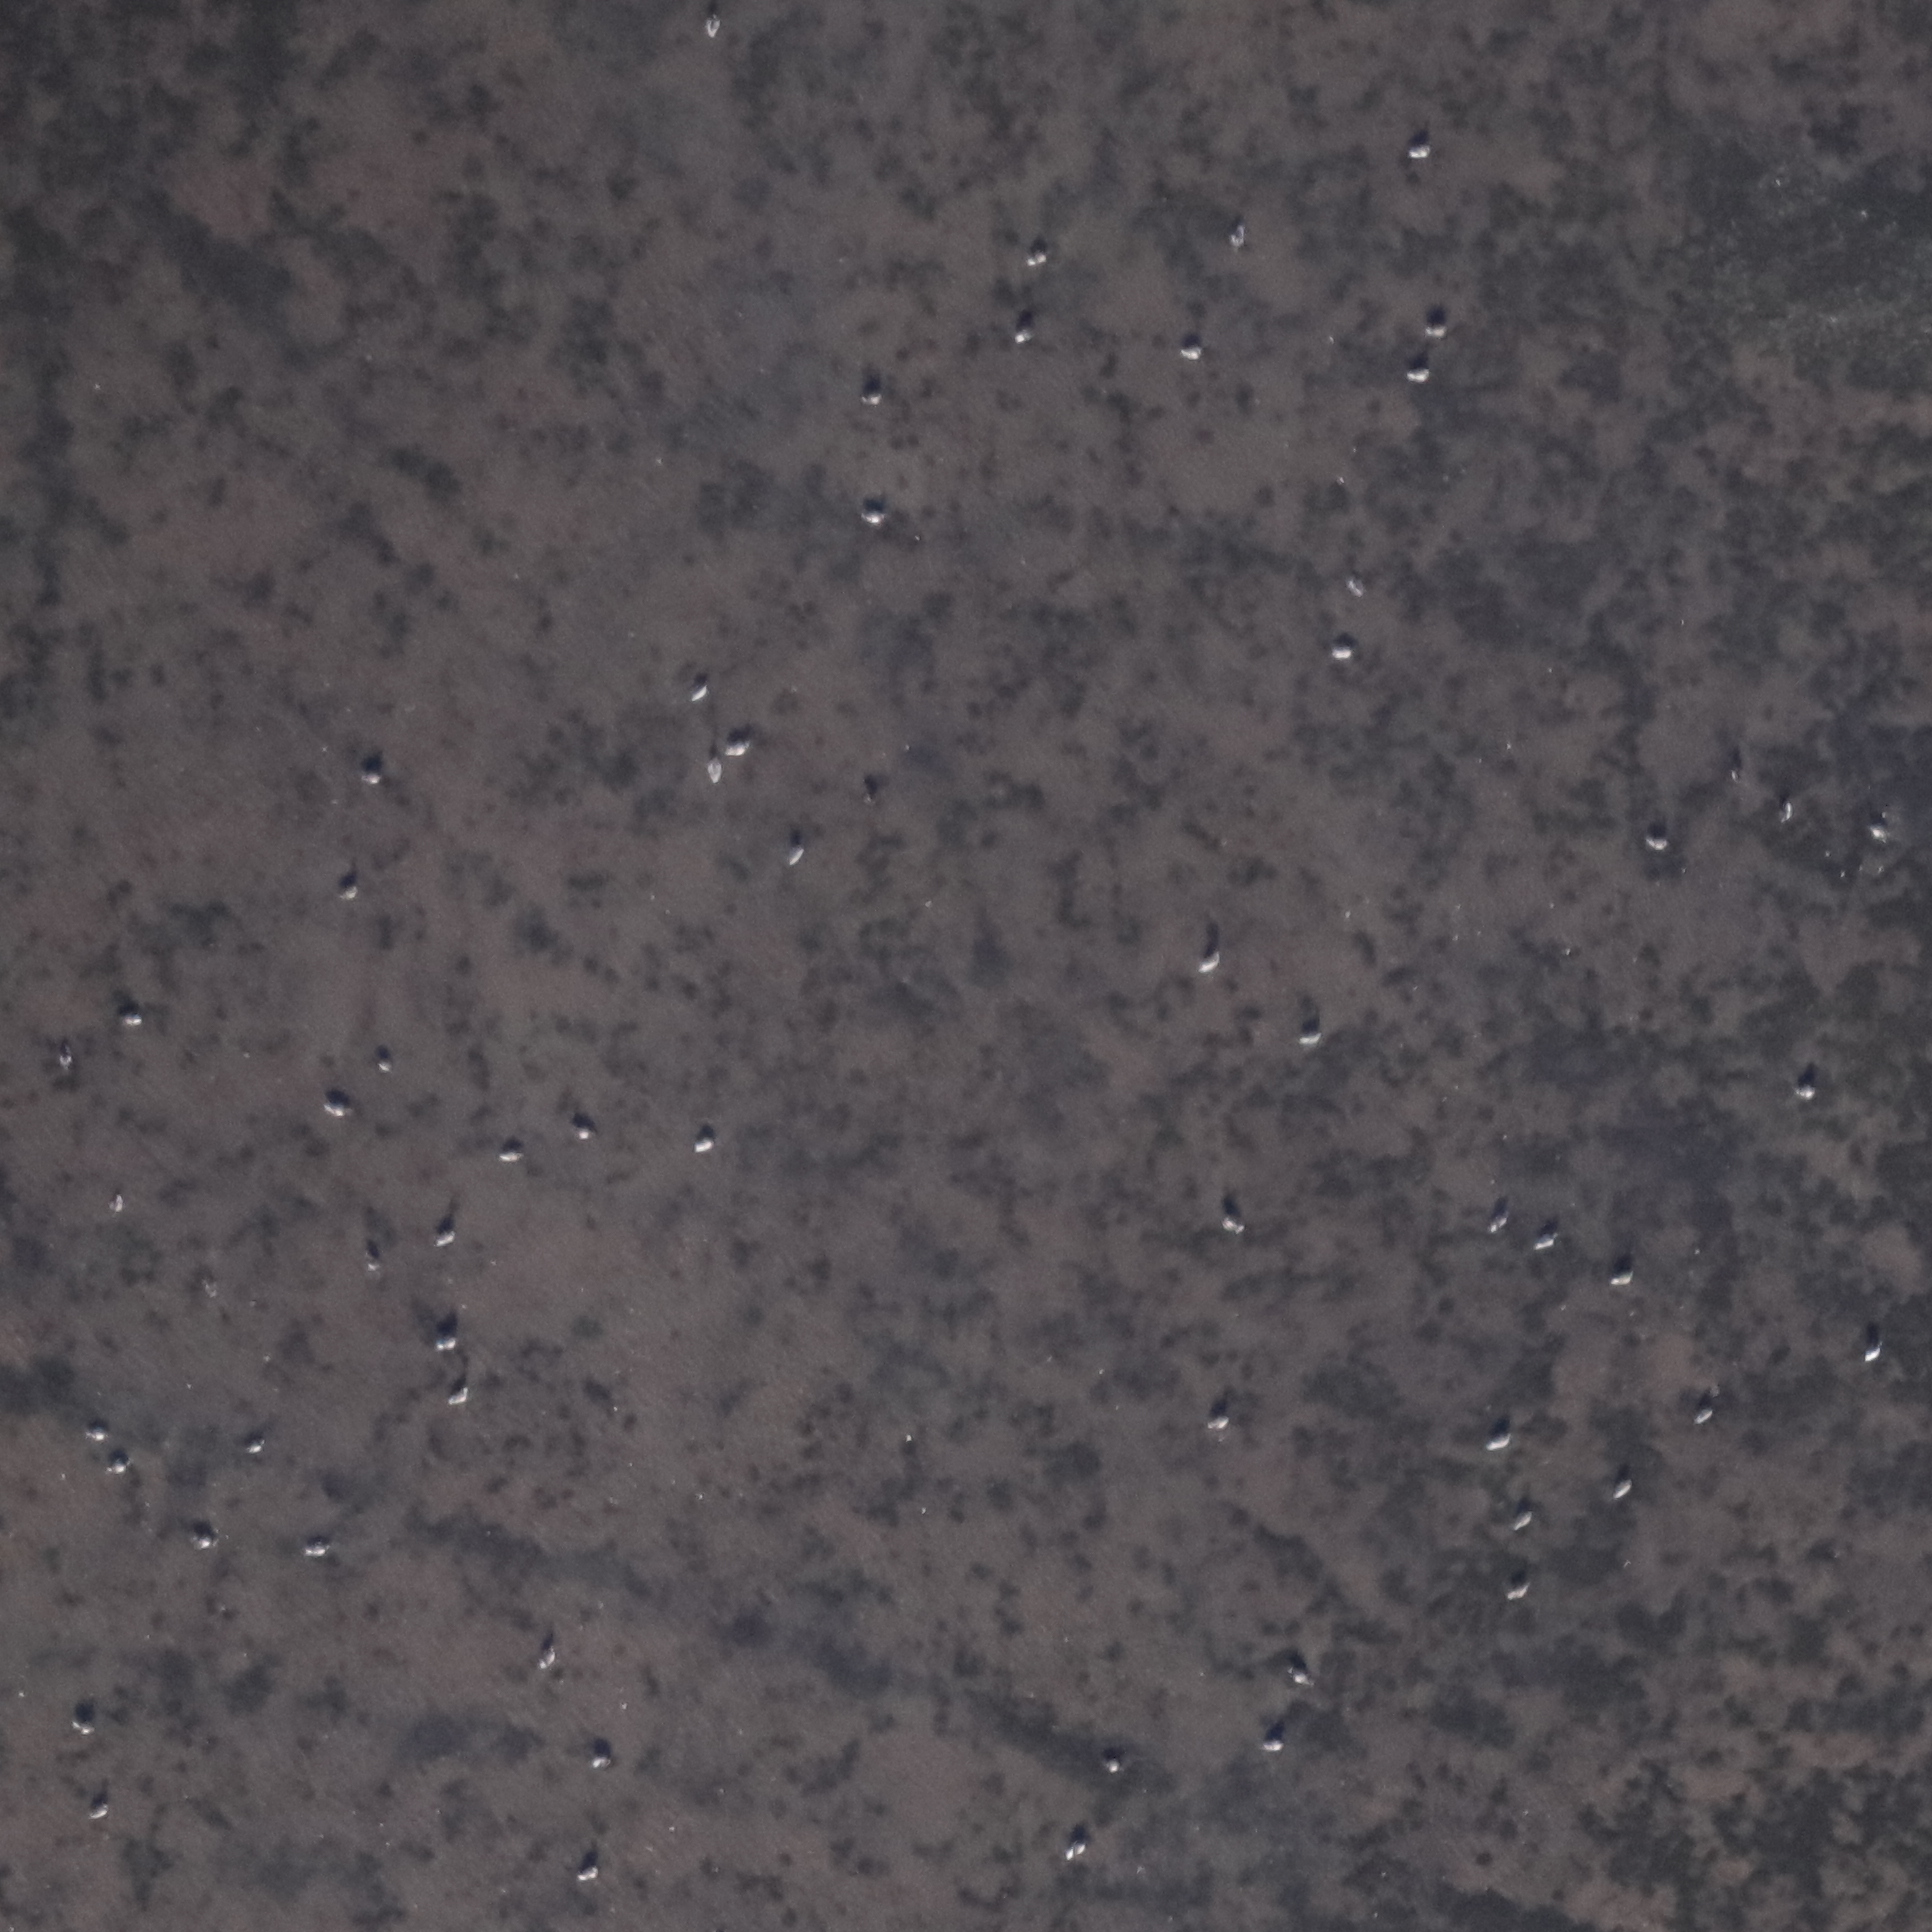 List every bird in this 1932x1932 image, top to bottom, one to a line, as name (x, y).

brant (712, 27)
brant (1421, 151)
brant (1239, 236)
brant (1035, 254)
brant (1437, 330)
brant (1024, 336)
brant (1193, 353)
brant (1420, 377)
brant (871, 404)
brant (874, 516)
brant (1353, 586)
brant (1345, 656)
brant (691, 688)
brant (737, 749)
brant (372, 776)
brant (717, 776)
brant (1734, 776)
brant (877, 788)
brant (1789, 812)
brant (1880, 831)
brant (1657, 842)
brant (801, 852)
brant (348, 894)
brant (1212, 961)
brant (141, 1022)
brant (1317, 1037)
brant (385, 1064)
brant (67, 1066)
brant (1807, 1093)
brant (342, 1102)
brant (583, 1130)
brant (703, 1147)
brant (514, 1153)
brant (119, 1210)
brant (1498, 1222)
brant (1235, 1226)
brant (439, 1234)
brant (1542, 1243)
brant (376, 1265)
brant (1621, 1278)
brant (209, 1291)
brant (448, 1342)
brant (1870, 1353)
brant (459, 1400)
brant (1707, 1416)
brant (1216, 1424)
brant (92, 1434)
brant (1501, 1444)
brant (254, 1449)
brant (117, 1465)
brant (1623, 1489)
brant (1527, 1520)
brant (205, 1536)
brant (318, 1553)
brant (1521, 1593)
brant (548, 1657)
brant (1298, 1677)
brant (84, 1726)
brant (1270, 1744)
brant (603, 1758)
brant (1114, 1763)
brant (100, 1810)
brant (1078, 1848)
brant (590, 1874)